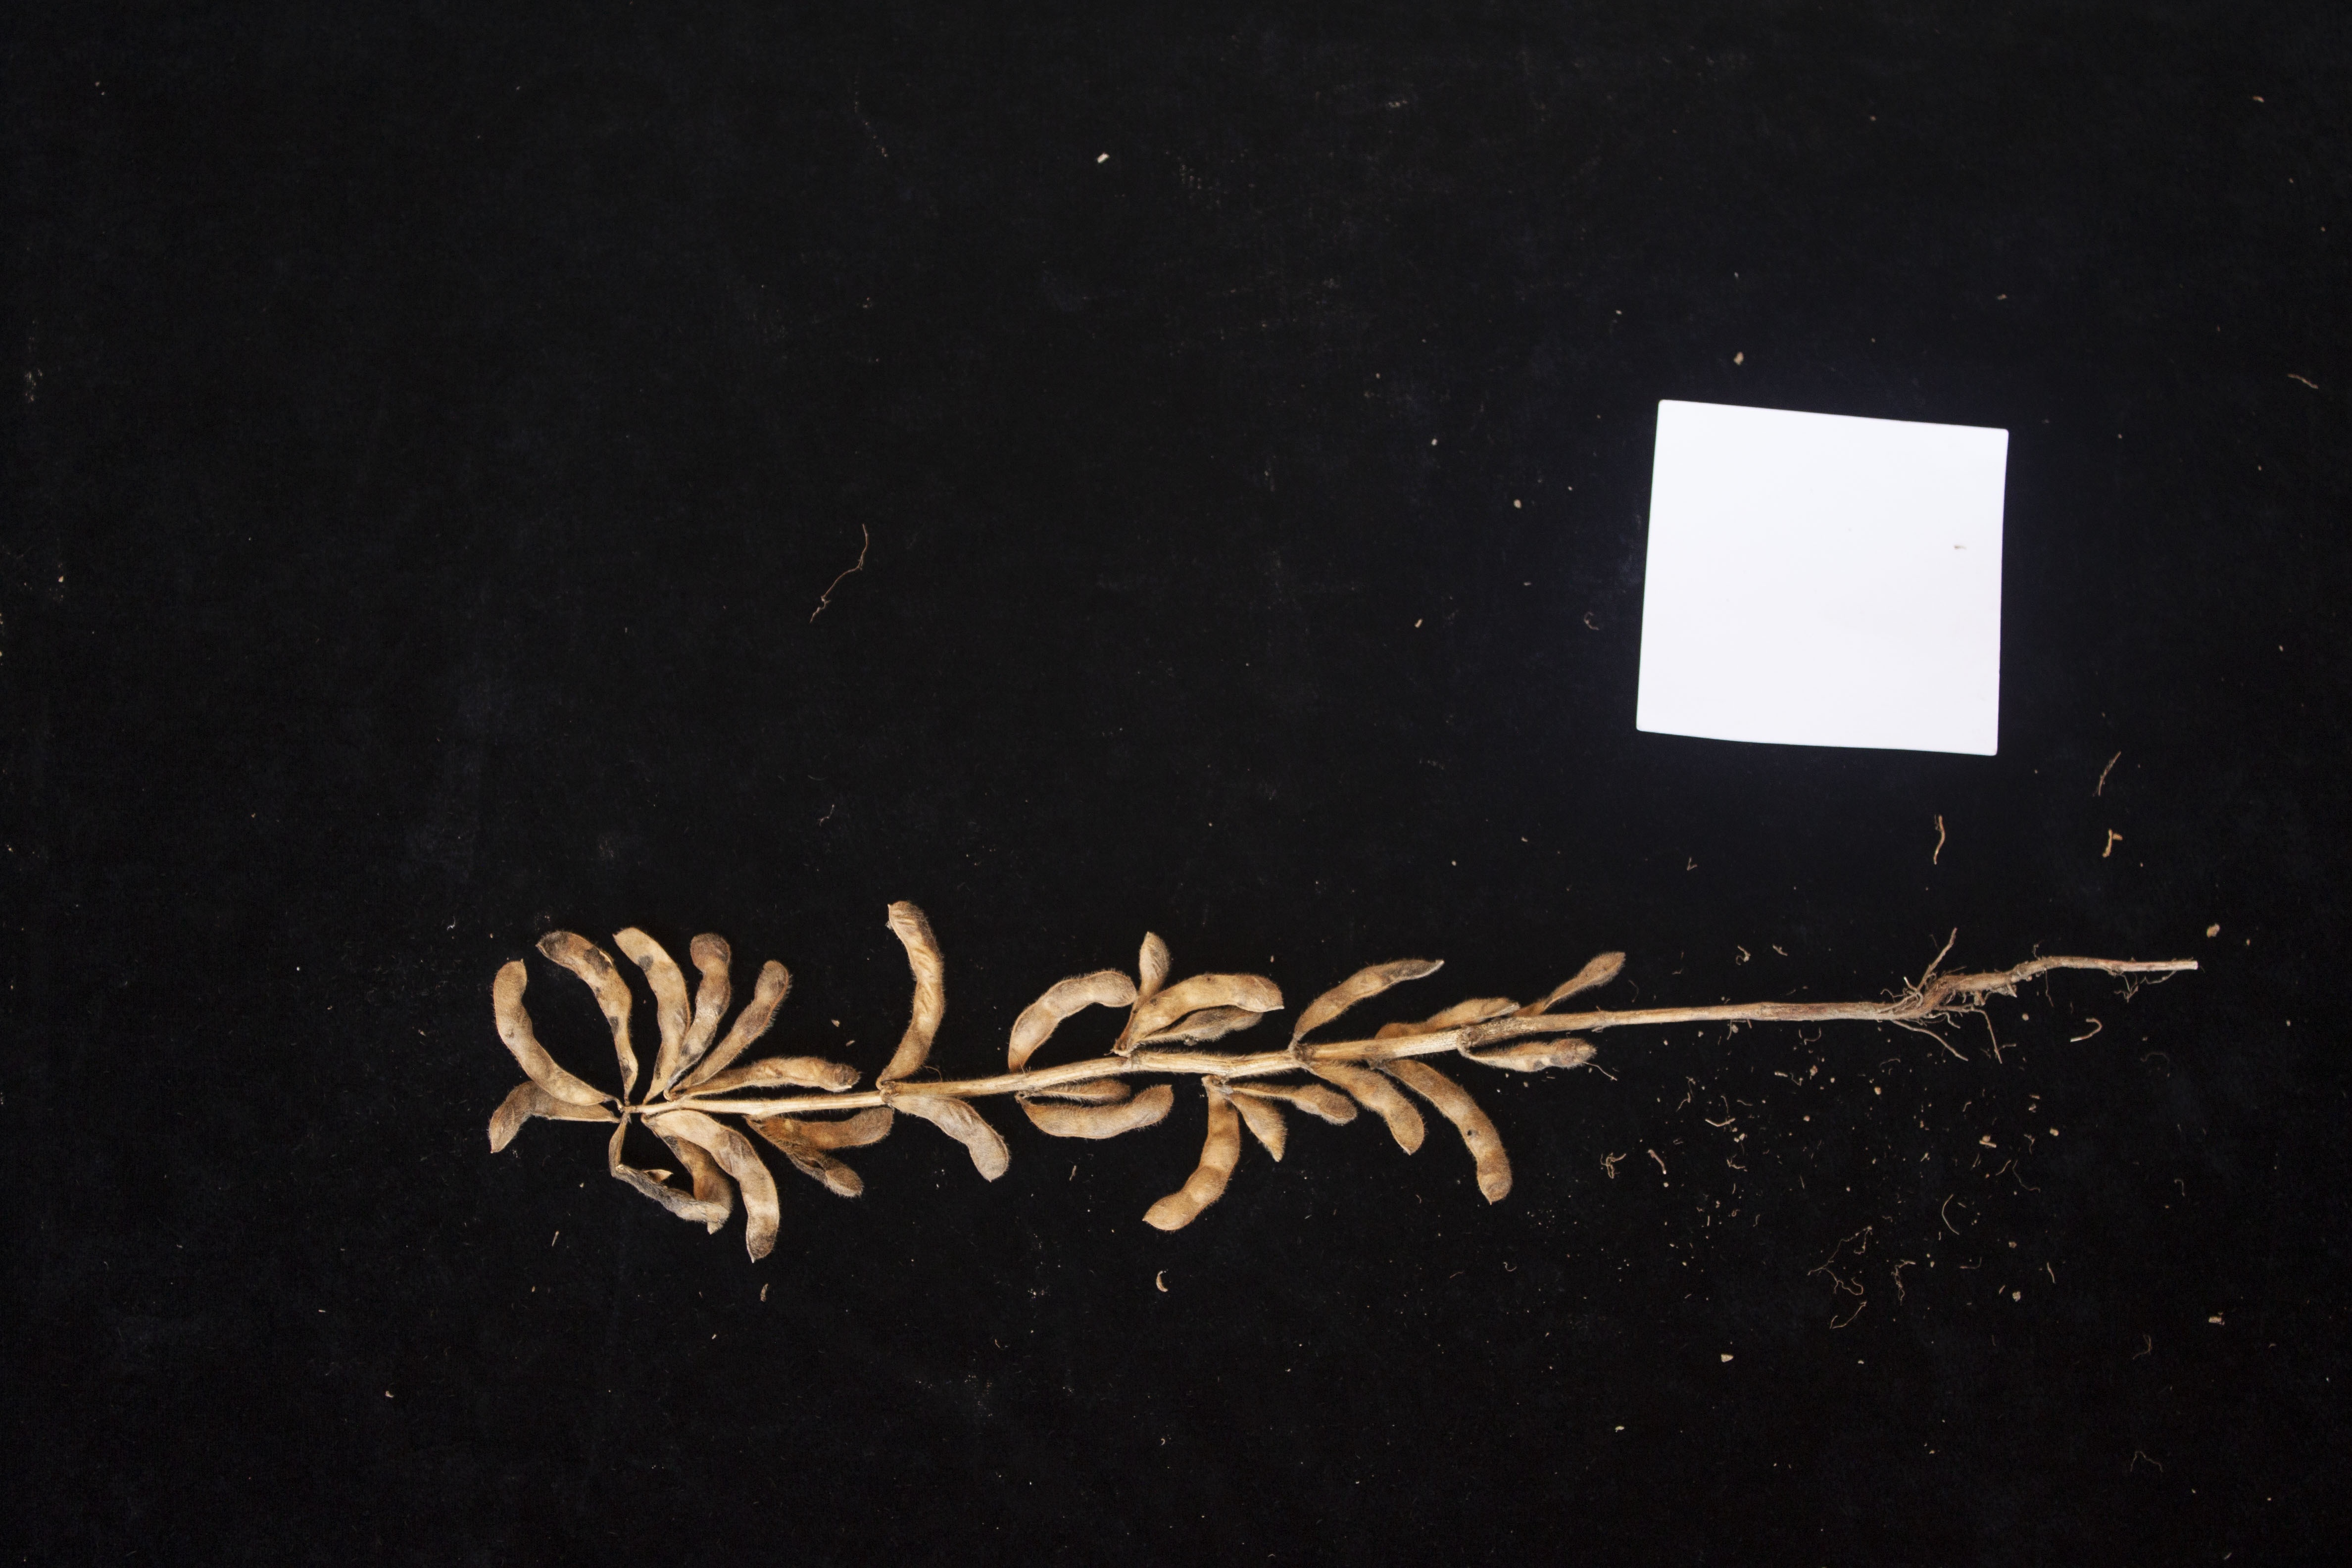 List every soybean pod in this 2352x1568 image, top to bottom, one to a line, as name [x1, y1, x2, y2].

soybean pod [878, 902, 944, 1090]
soybean pod [612, 930, 688, 1109]
soybean pod [1125, 932, 1170, 1026]
soybean pod [539, 932, 640, 1104]
soybean pod [668, 934, 732, 1095]
soybean pod [1517, 951, 1626, 1016]
soybean pod [1291, 959, 1445, 1056]
soybean pod [492, 960, 616, 1110]
soybean pod [675, 962, 791, 1092]
soybean pod [1008, 971, 1136, 1076]
soybean pod [1119, 974, 1282, 1054]
soybean pod [1374, 999, 1519, 1039]
soybean pod [1137, 1009, 1262, 1047]
soybean pod [1464, 1040, 1598, 1074]
soybean pod [686, 1055, 861, 1097]
soybean pod [1295, 1058, 1422, 1155]
soybean pod [1373, 1059, 1511, 1202]
soybean pod [1143, 1078, 1240, 1231]
soybean pod [1022, 1080, 1129, 1105]
soybean pod [487, 1083, 617, 1153]
soybean pod [1227, 1083, 1359, 1125]
soybean pod [1022, 1086, 1173, 1142]
soybean pod [1225, 1093, 1285, 1163]
soybean pod [886, 1096, 1009, 1181]
soybean pod [752, 1107, 893, 1151]
soybean pod [643, 1112, 779, 1264]